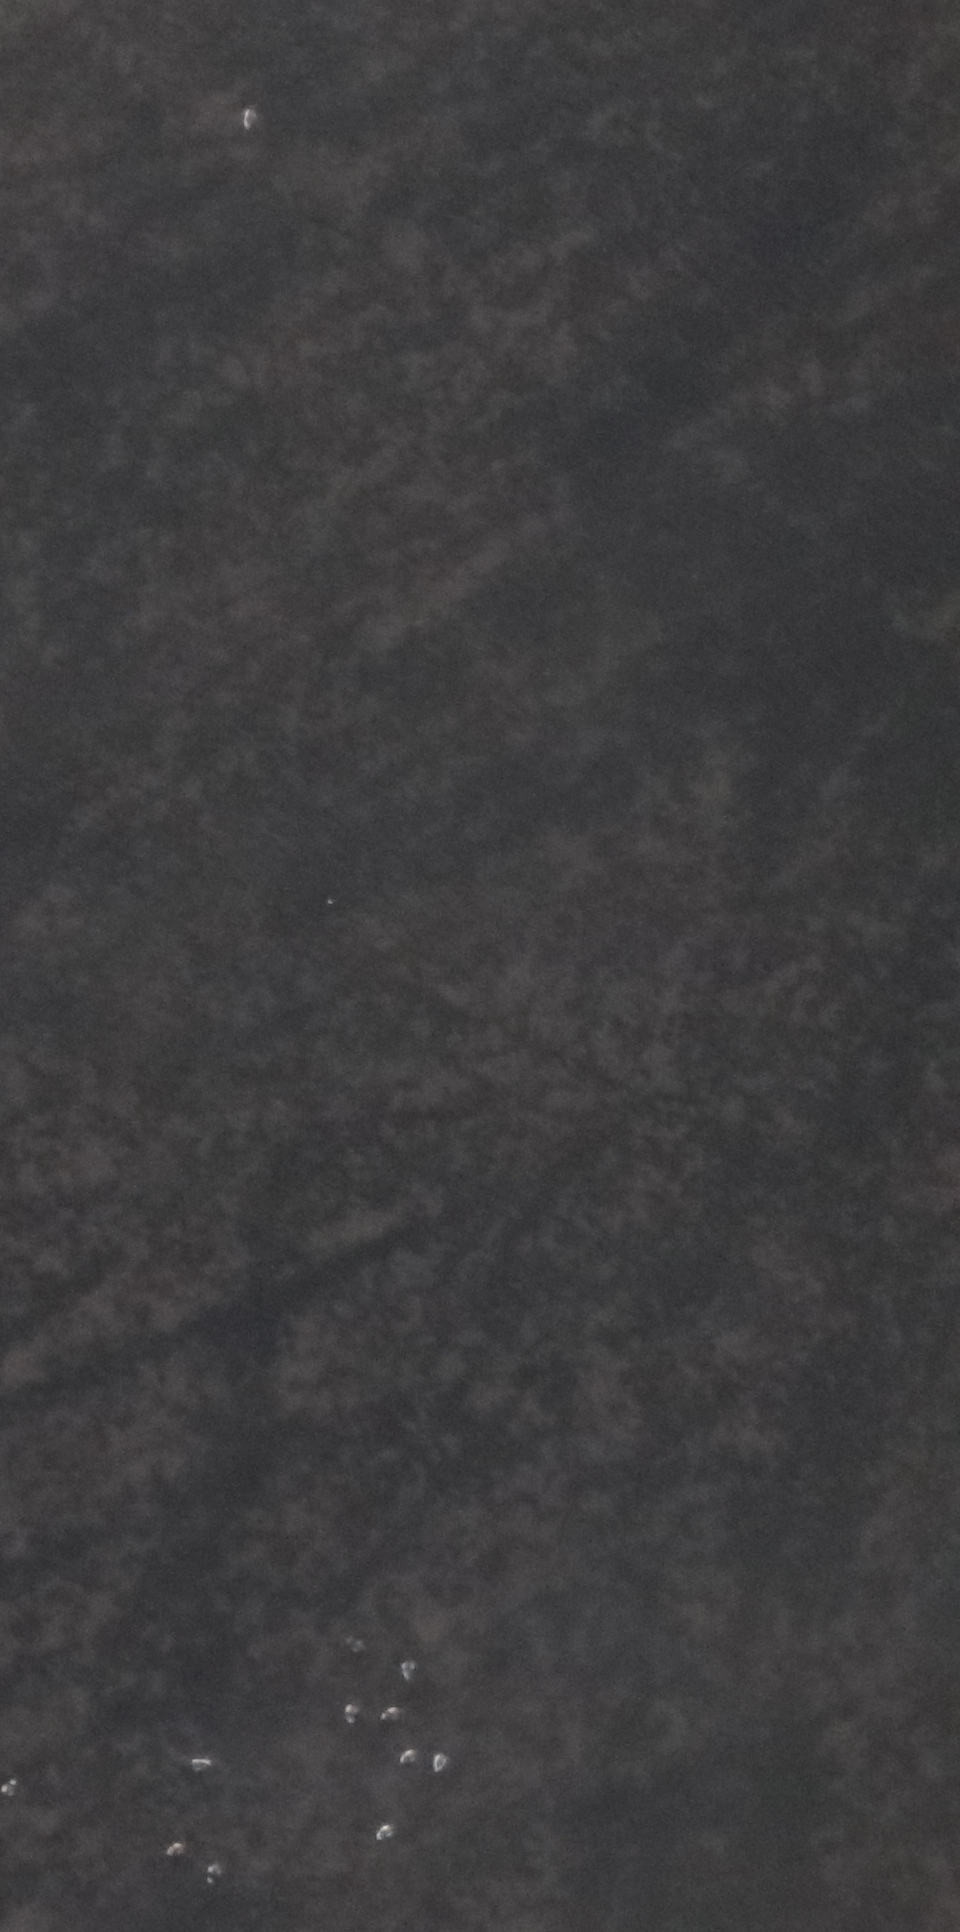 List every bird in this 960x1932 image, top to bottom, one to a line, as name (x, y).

brant (246, 120)
brant (353, 1644)
brant (404, 1664)
brant (354, 1712)
brant (402, 1717)
brant (419, 1765)
brant (201, 1771)
brant (441, 1777)
brant (7, 1799)
brant (382, 1829)
brant (169, 1858)
brant (215, 1888)